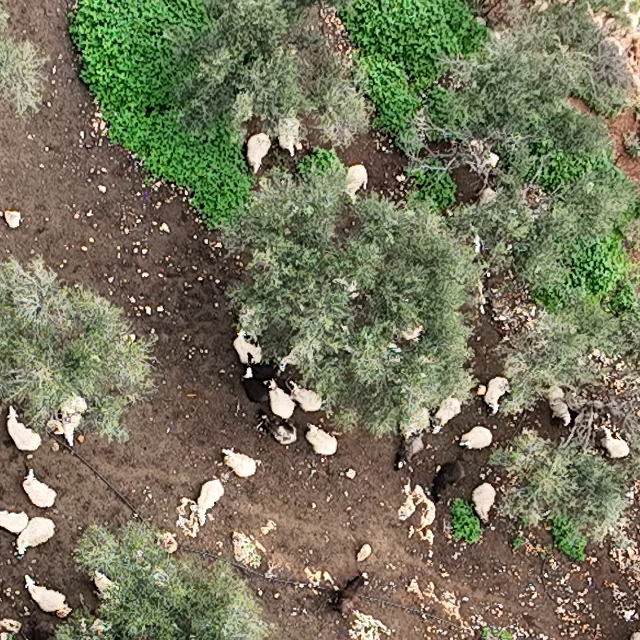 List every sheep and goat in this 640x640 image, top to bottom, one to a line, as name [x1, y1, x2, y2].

sheep [276, 116, 301, 156]
sheep [246, 131, 272, 175]
sheep [342, 163, 368, 198]
sheep [332, 278, 364, 302]
sheep [400, 324, 425, 340]
sheep [233, 329, 263, 365]
sheep [280, 339, 316, 371]
sheep [376, 341, 404, 364]
sheep [246, 354, 278, 376]
sheep [241, 367, 269, 402]
sheep [483, 374, 510, 415]
sheep [266, 379, 294, 418]
sheep [288, 381, 322, 412]
sheep [546, 384, 574, 427]
sheep [61, 395, 87, 449]
sheep [432, 396, 461, 436]
sheep [7, 406, 41, 453]
sheep [399, 407, 429, 437]
sheep [258, 410, 298, 445]
sheep [306, 422, 339, 456]
sheep [599, 423, 631, 461]
sheep [459, 425, 491, 450]
sheep [393, 436, 424, 470]
sheep [222, 448, 259, 478]
sheep [431, 459, 465, 502]
sheep [22, 468, 57, 506]
sheep [194, 478, 224, 525]
sheep [472, 484, 496, 523]
sheep [0, 501, 28, 533]
sheep [16, 516, 54, 556]
sheep [92, 570, 121, 597]
sheep [331, 572, 363, 618]
sheep [23, 575, 66, 614]
sheep [30, 620, 59, 639]
sheep [630, 631, 639, 639]